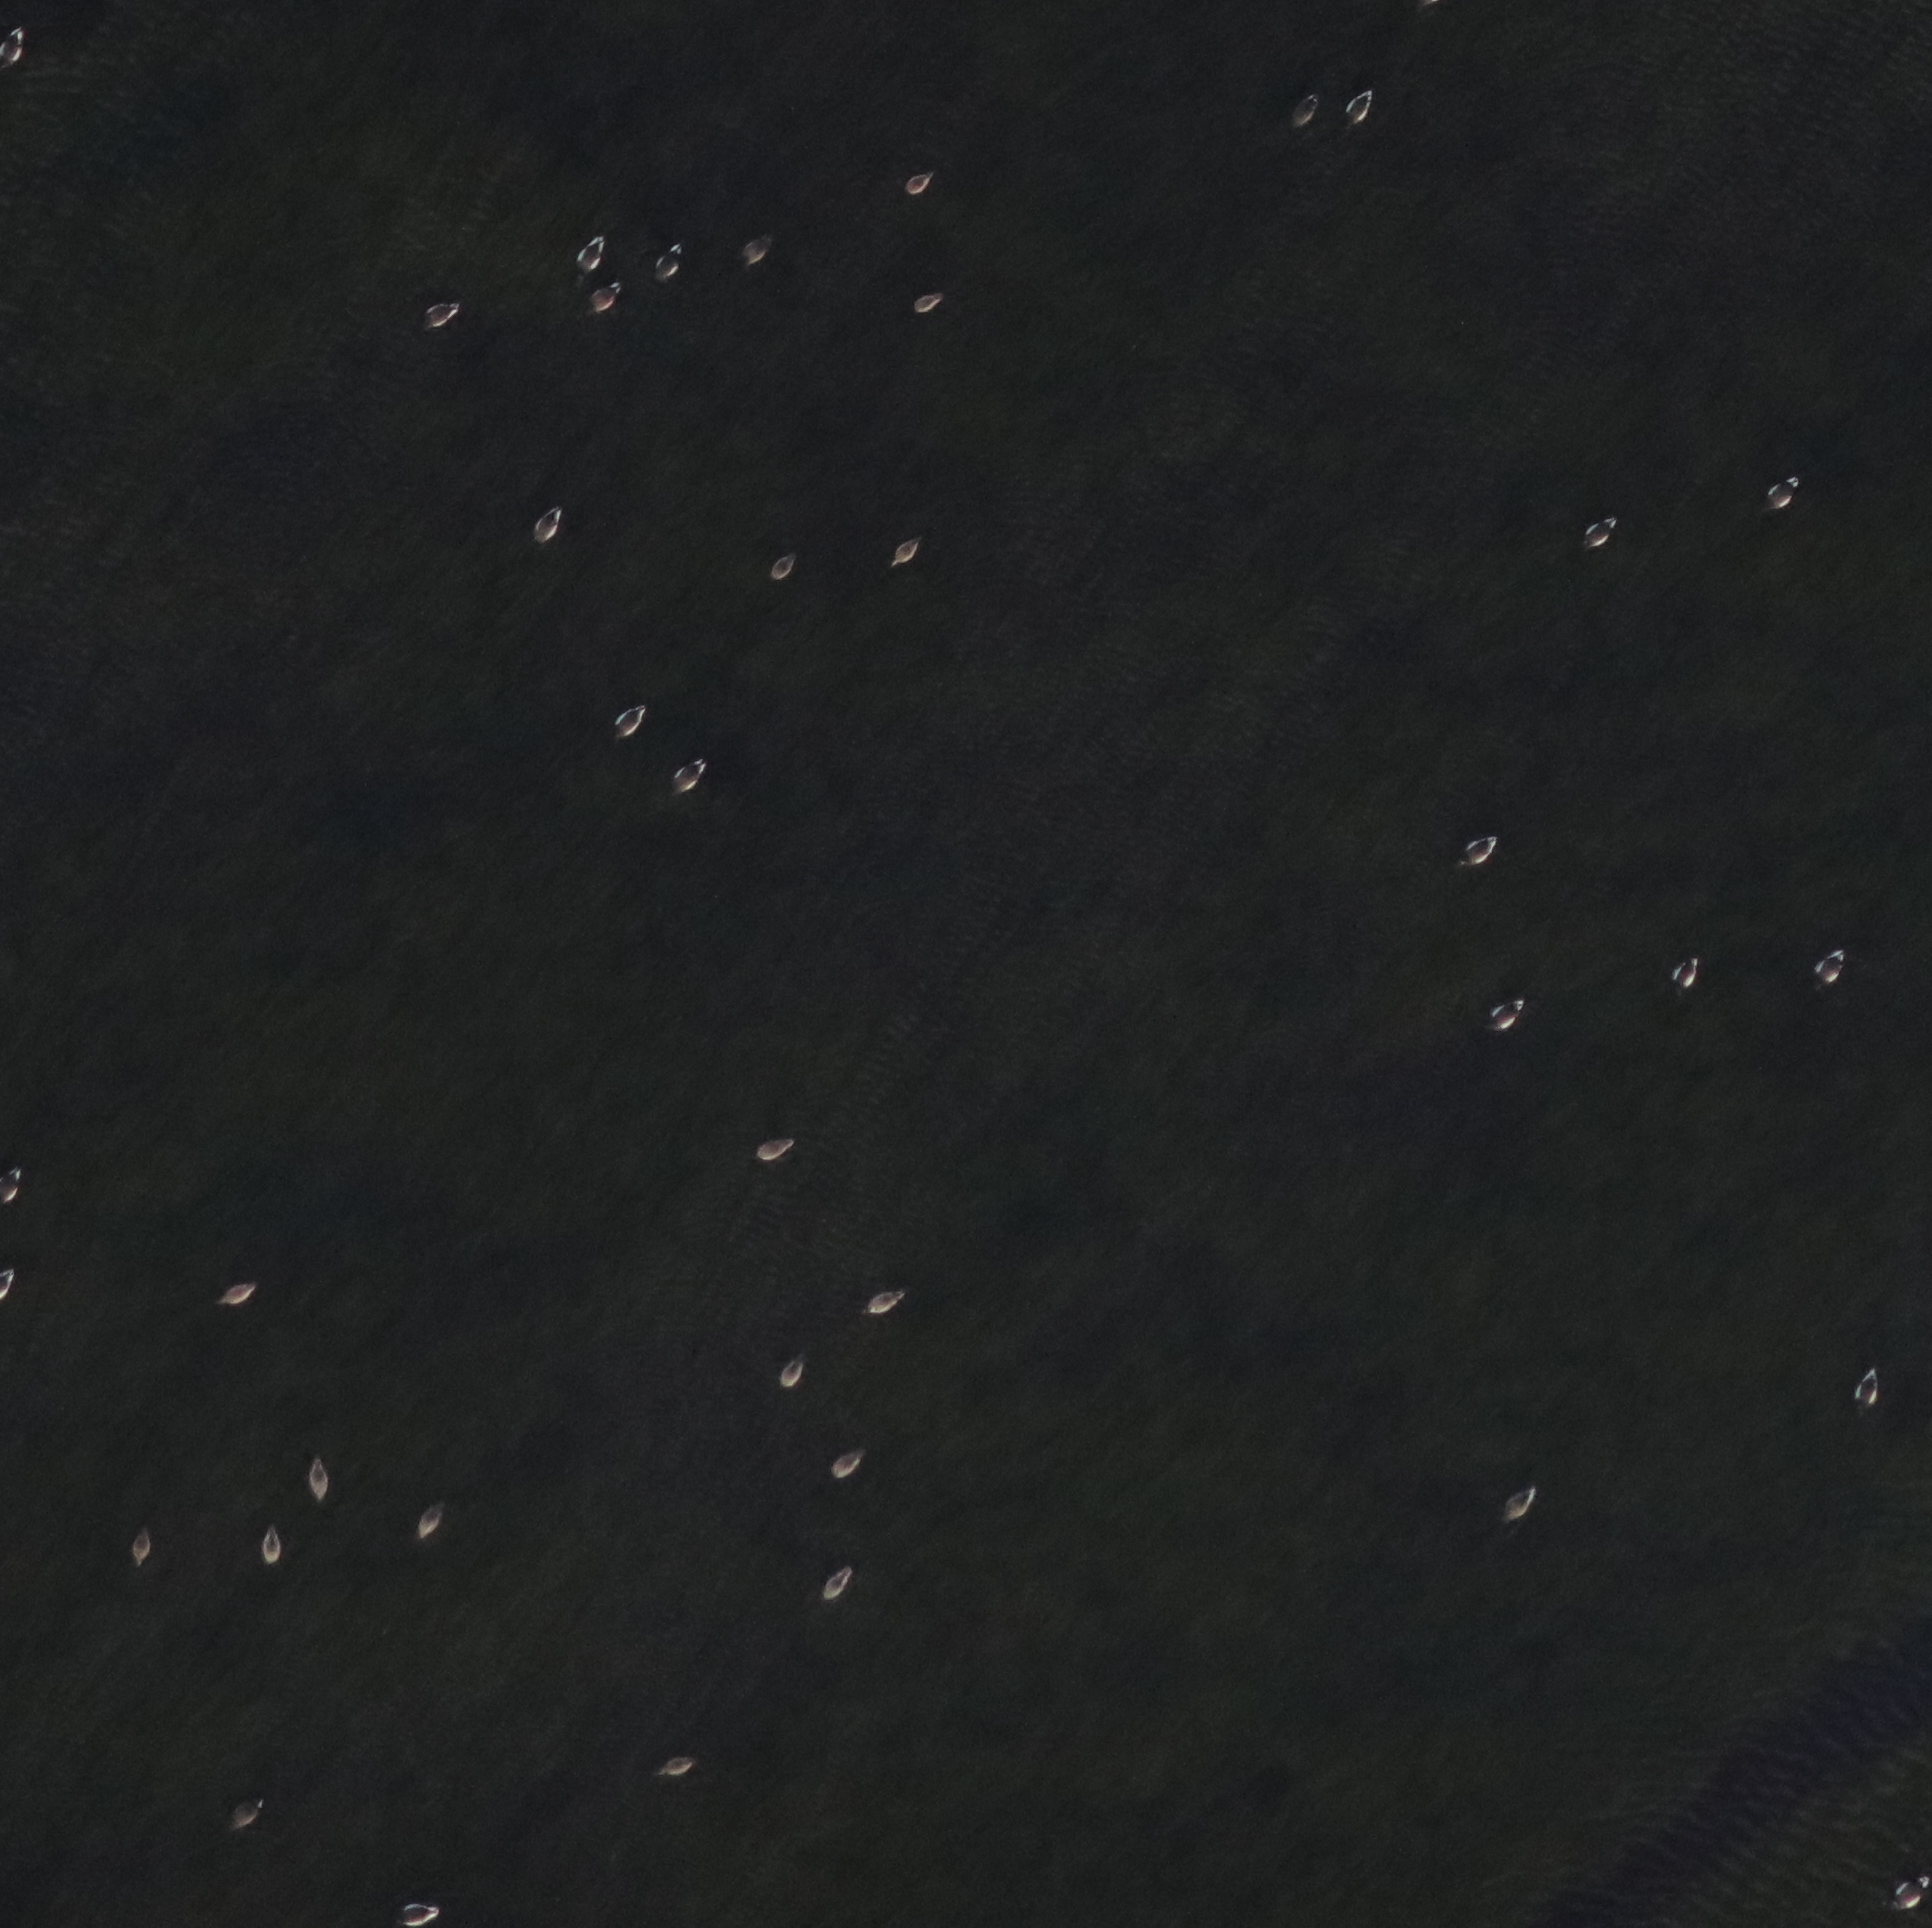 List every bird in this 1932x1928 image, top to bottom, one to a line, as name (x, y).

brant (11, 47)
brant (1301, 106)
brant (1355, 107)
other bird (920, 179)
other bird (756, 242)
brant (591, 256)
brant (666, 266)
brant (604, 299)
other bird (929, 302)
brant (440, 314)
brant (1781, 495)
brant (547, 526)
brant (1595, 534)
other bird (906, 557)
other bird (780, 566)
brant (628, 722)
brant (688, 777)
brant (1476, 850)
brant (1828, 969)
brant (1685, 973)
brant (1504, 1015)
other bird (770, 1152)
brant (7, 1186)
other bird (234, 1289)
other bird (884, 1298)
other bird (782, 1372)
brant (1867, 1390)
other bird (855, 1463)
other bird (323, 1475)
other bird (1526, 1502)
other bird (429, 1512)
other bird (139, 1538)
other bird (272, 1547)
other bird (839, 1586)
other bird (679, 1766)
other bird (244, 1813)
brant (1908, 1895)
brant (416, 1909)